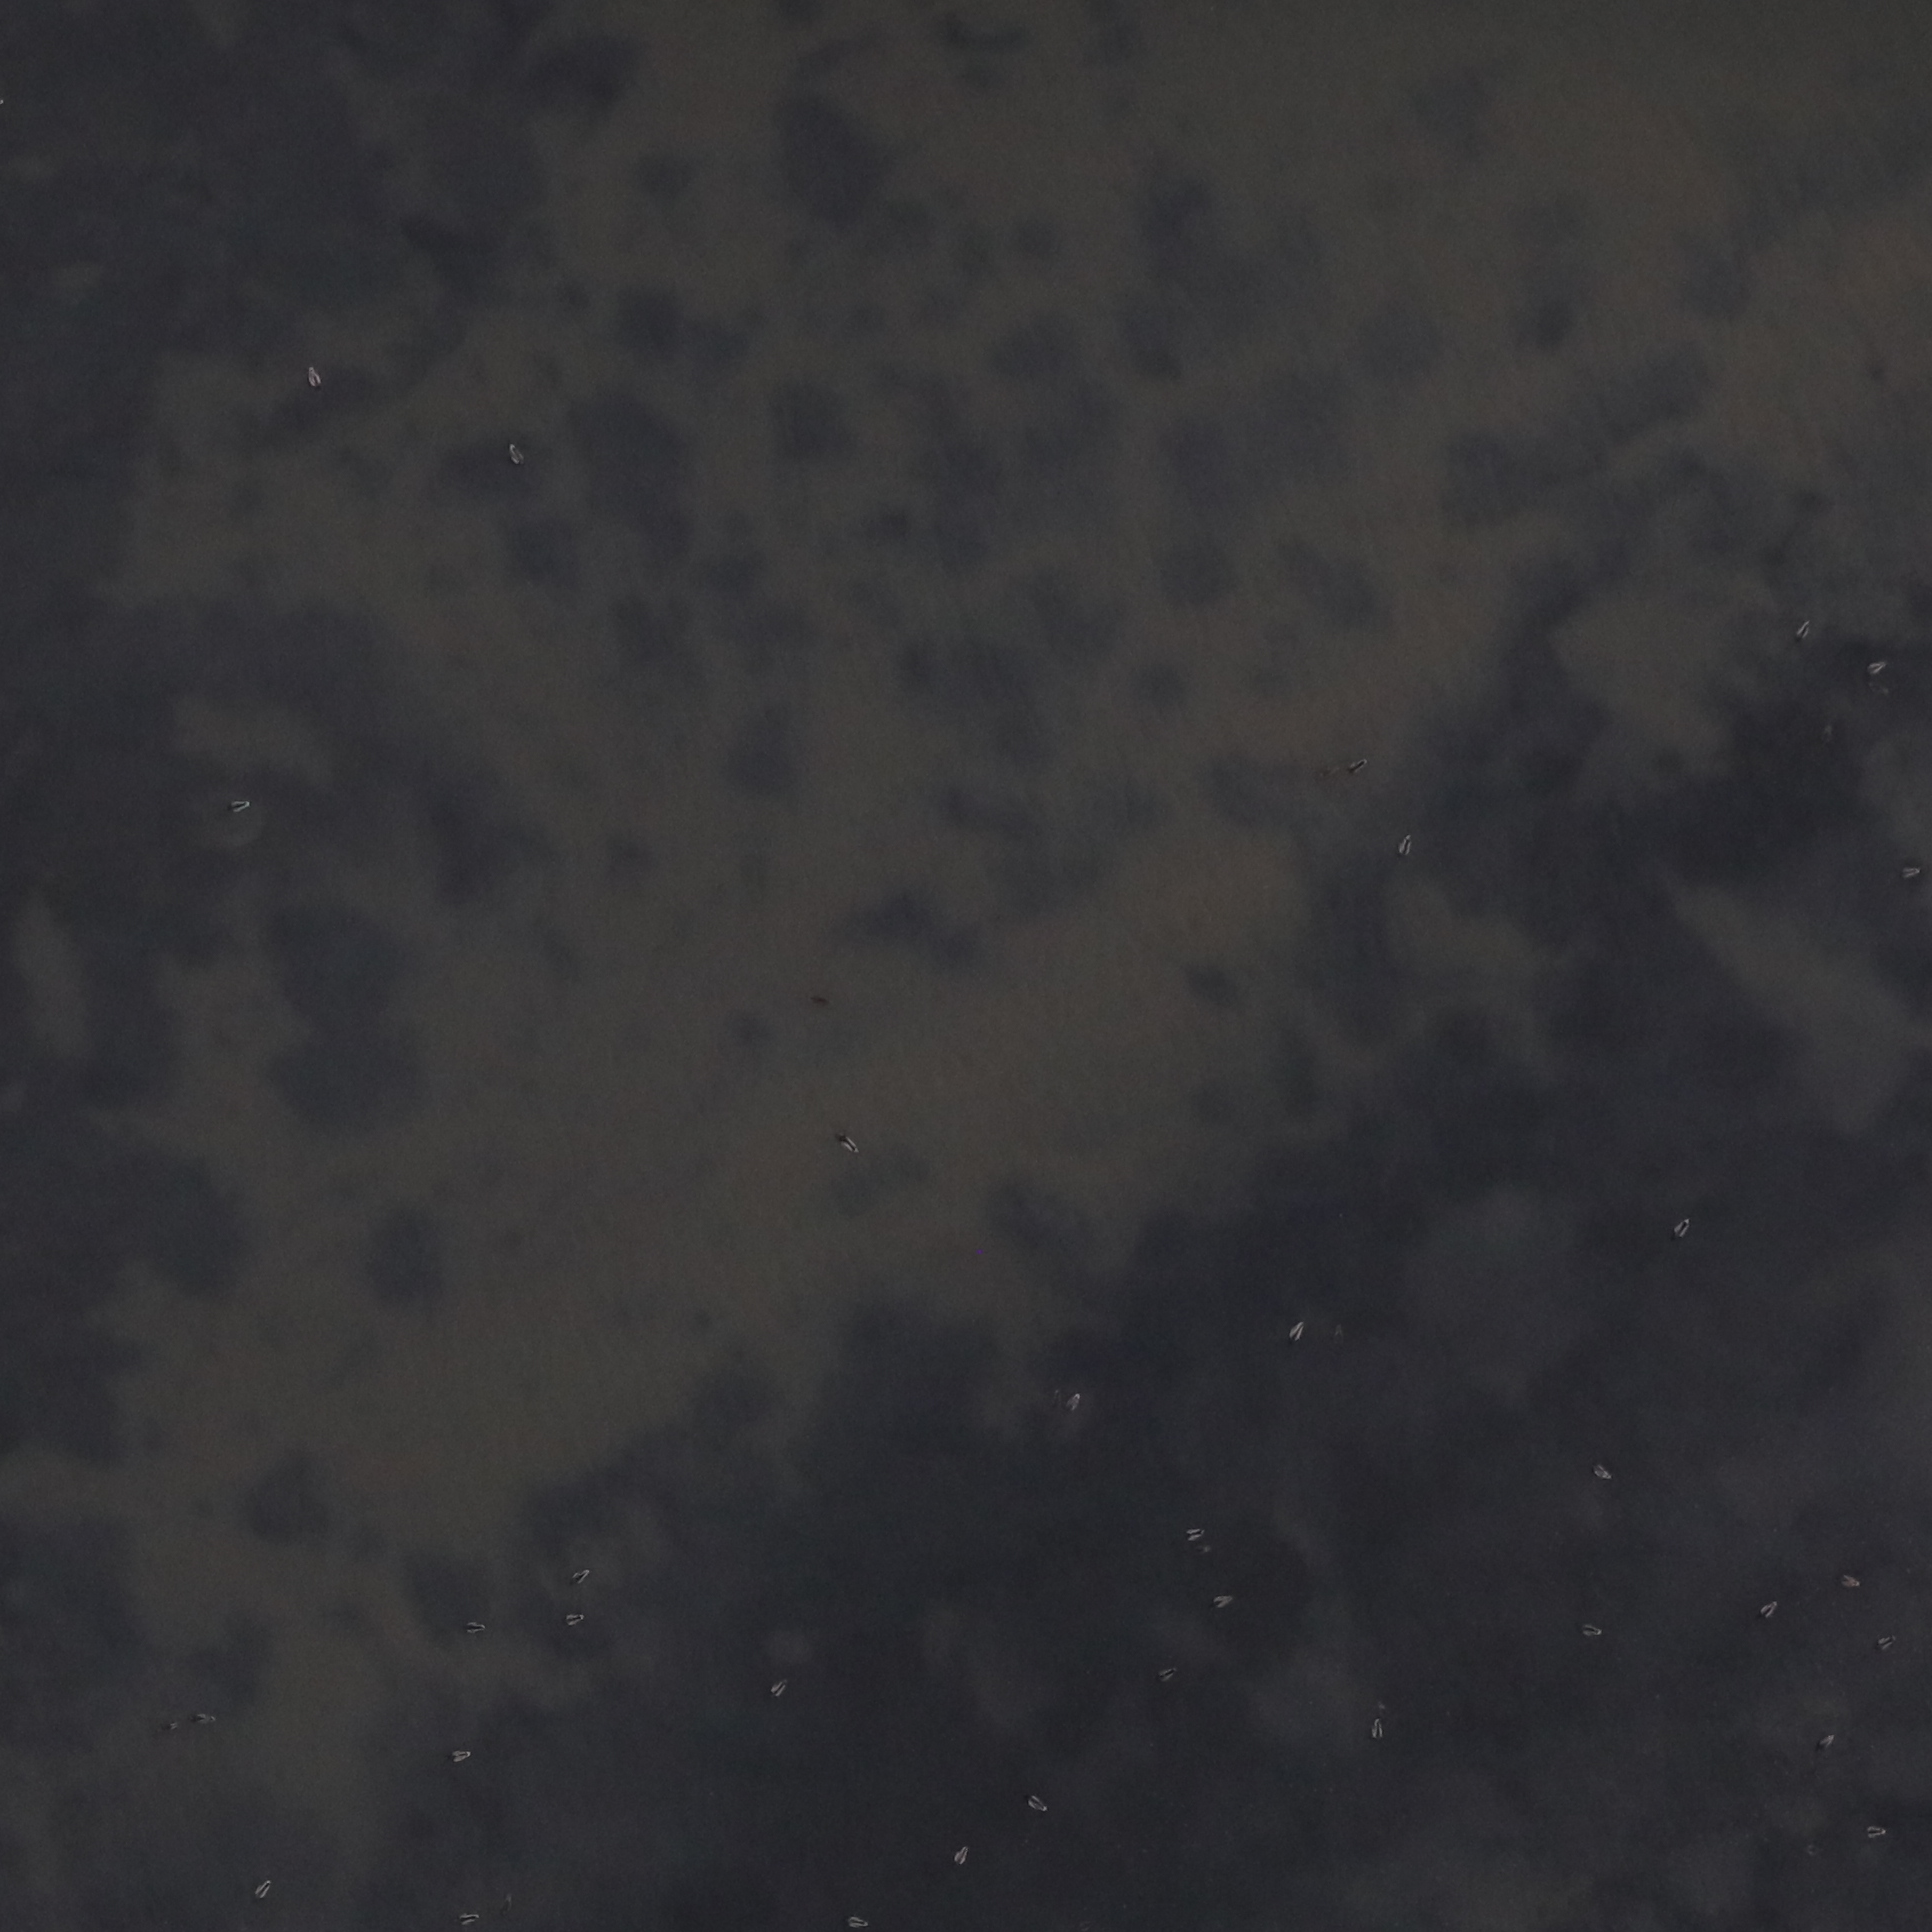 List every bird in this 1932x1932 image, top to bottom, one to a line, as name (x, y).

other bird (314, 377)
other bird (515, 454)
other bird (1802, 633)
other bird (1877, 670)
other bird (1878, 690)
other bird (1820, 733)
other bird (1366, 762)
other bird (1332, 776)
other bird (234, 807)
other bird (1414, 838)
other bird (1913, 868)
other bird (822, 999)
other bird (844, 1143)
other bird (1697, 1221)
other bird (1346, 1331)
other bird (1297, 1332)
other bird (1052, 1397)
other bird (1076, 1405)
other bird (1600, 1473)
other bird (1195, 1530)
other bird (1197, 1557)
other bird (579, 1575)
other bird (1851, 1585)
other bird (1768, 1602)
other bird (1223, 1605)
other bird (481, 1619)
other bird (1595, 1622)
other bird (577, 1625)
other bird (1887, 1633)
other bird (1160, 1672)
other bird (787, 1692)
other bird (1374, 1714)
other bird (202, 1722)
other bird (167, 1730)
other bird (1367, 1736)
other bird (1827, 1742)
other bird (464, 1761)
other bird (1038, 1805)
other bird (1876, 1832)
other bird (967, 1848)
other bird (1819, 1857)
other bird (261, 1893)
other bird (506, 1913)
other bird (474, 1917)
other bird (850, 1922)